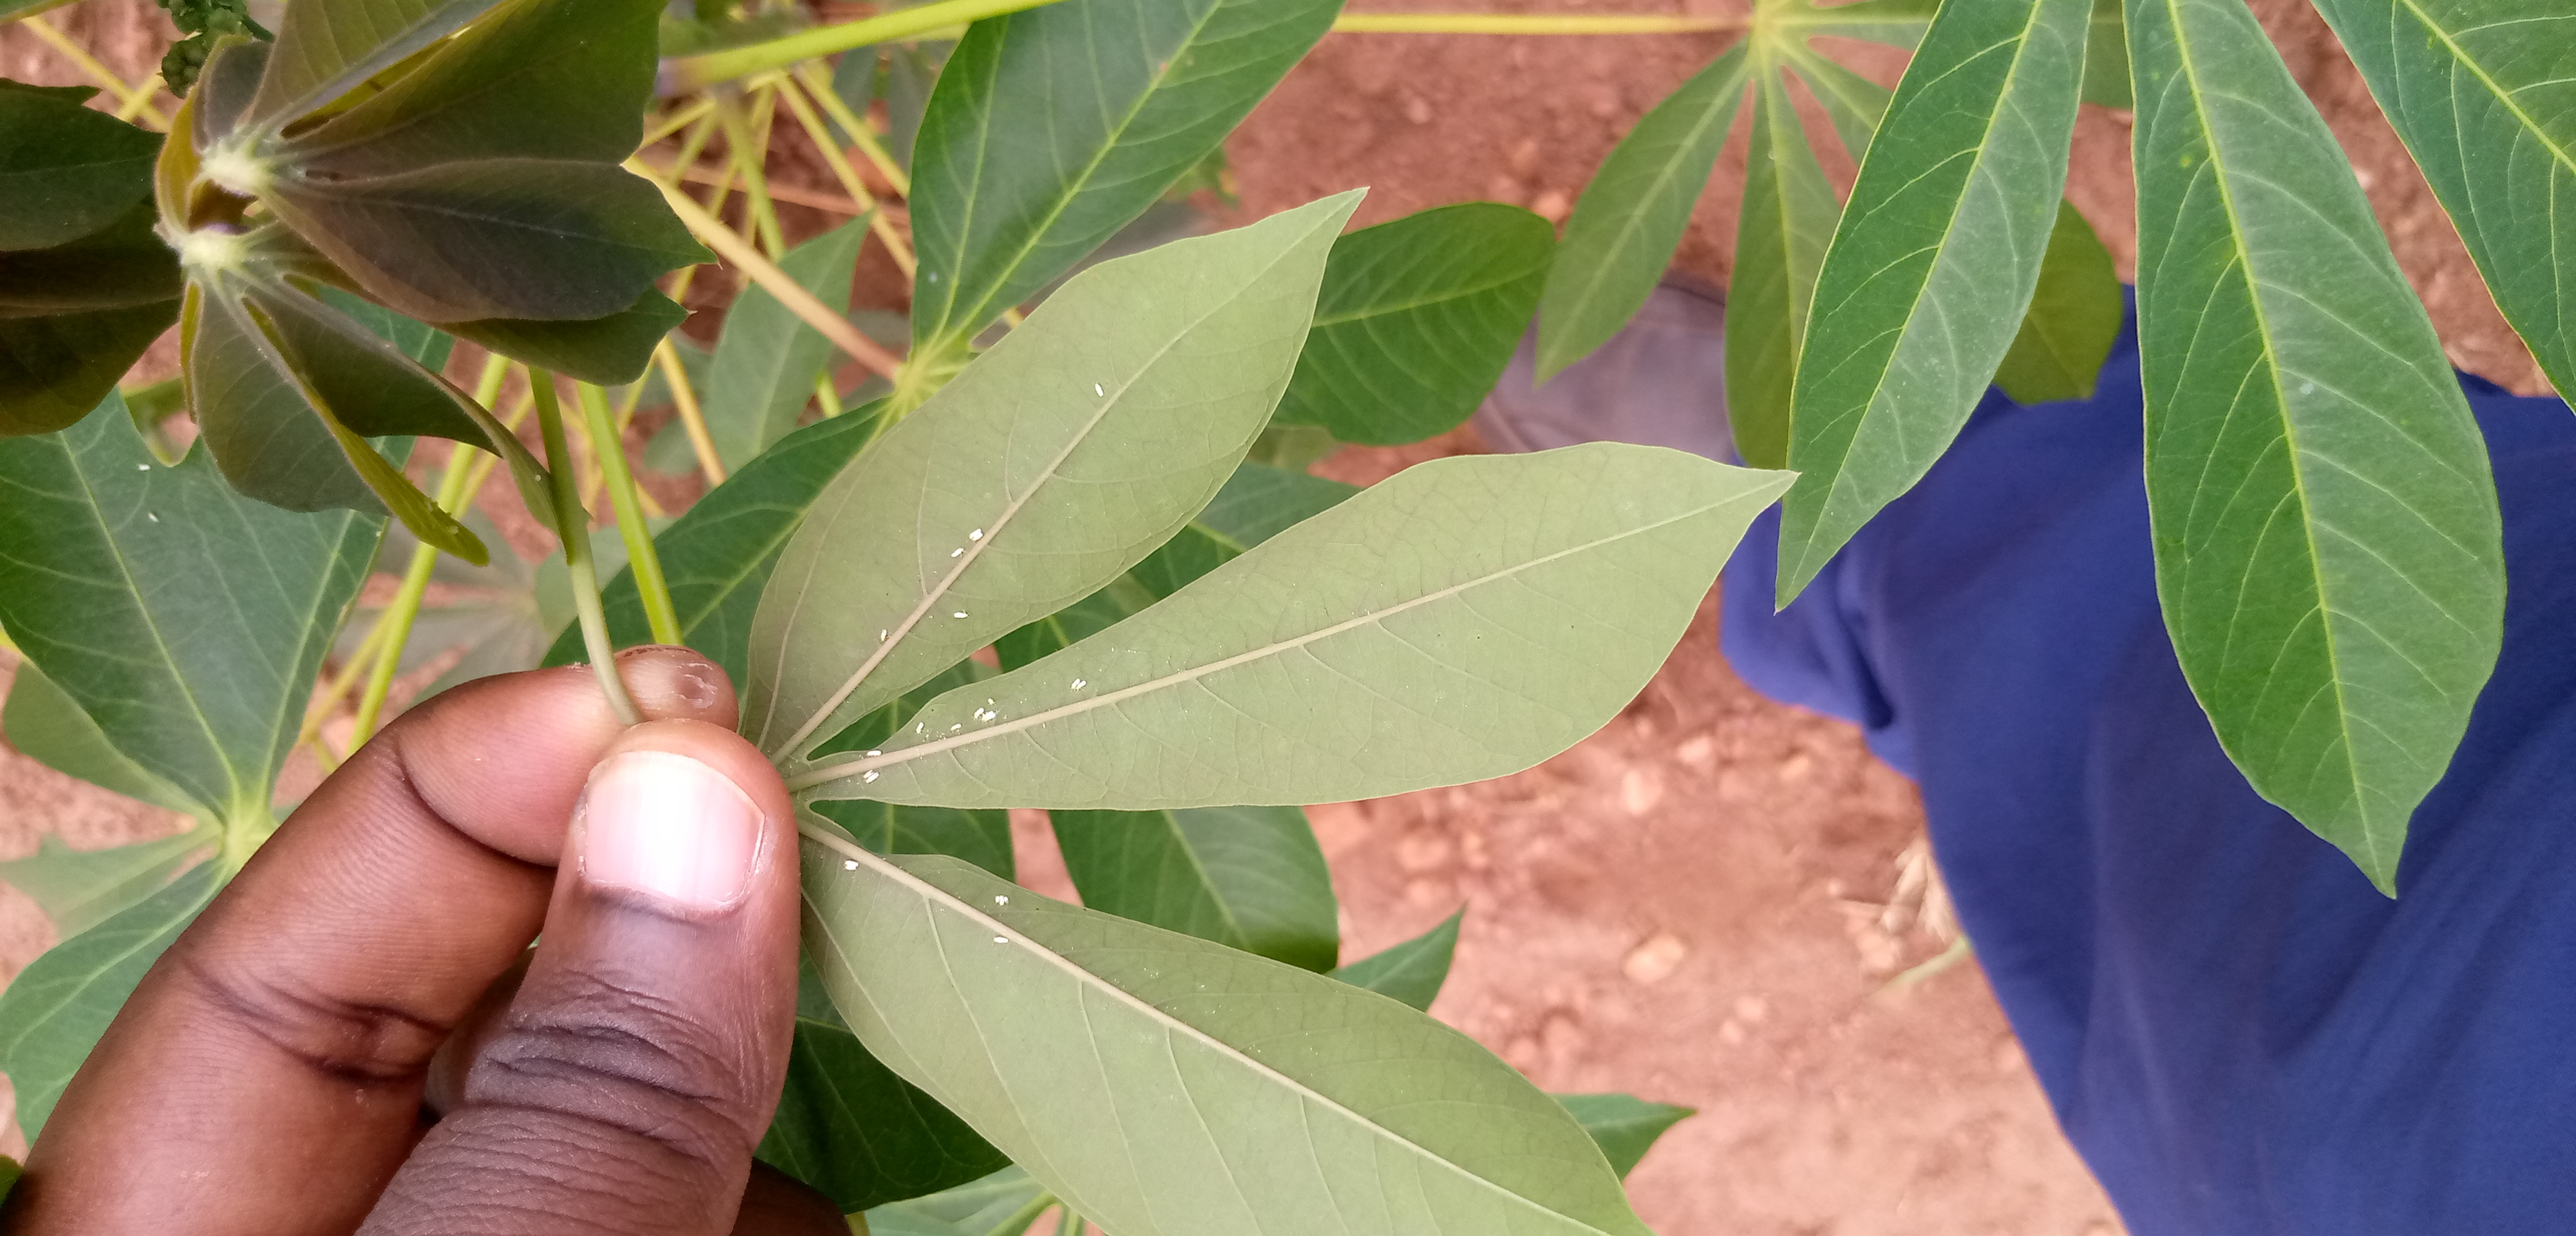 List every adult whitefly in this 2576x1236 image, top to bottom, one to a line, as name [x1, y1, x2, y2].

whitefly [1094, 382, 1106, 398]
whitefly [969, 528, 982, 540]
whitefly [972, 532, 983, 543]
whitefly [949, 545, 965, 559]
whitefly [951, 608, 970, 622]
whitefly [880, 627, 889, 643]
whitefly [1070, 678, 1081, 690]
whitefly [1075, 680, 1088, 691]
whitefly [986, 696, 997, 705]
whitefly [973, 707, 985, 720]
whitefly [981, 710, 995, 721]
whitefly [984, 713, 997, 722]
whitefly [913, 720, 926, 736]
whitefly [949, 723, 963, 733]
whitefly [866, 749, 883, 758]
whitefly [862, 769, 875, 780]
whitefly [866, 772, 880, 785]
whitefly [844, 859, 859, 867]
whitefly [844, 865, 857, 871]
whitefly [994, 894, 999, 904]
whitefly [999, 894, 1004, 906]
whitefly [1003, 895, 1010, 905]
whitefly [992, 935, 1010, 946]